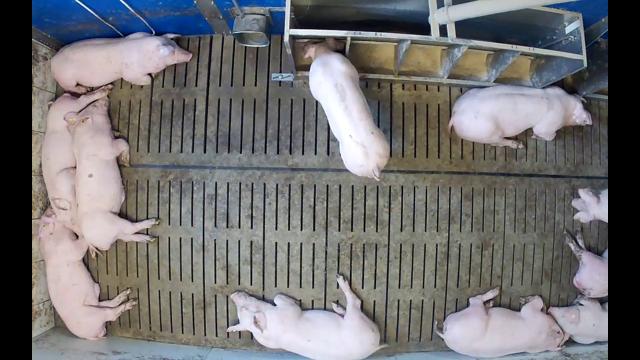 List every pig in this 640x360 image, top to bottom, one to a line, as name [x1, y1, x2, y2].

pig [50, 30, 194, 94]
pig [302, 36, 393, 183]
pig [41, 83, 117, 239]
pig [446, 85, 593, 150]
pig [64, 95, 162, 253]
pig [571, 186, 608, 225]
pig [39, 205, 139, 341]
pig [563, 225, 608, 300]
pig [226, 274, 388, 359]
pig [433, 285, 567, 358]
pig [547, 296, 608, 350]